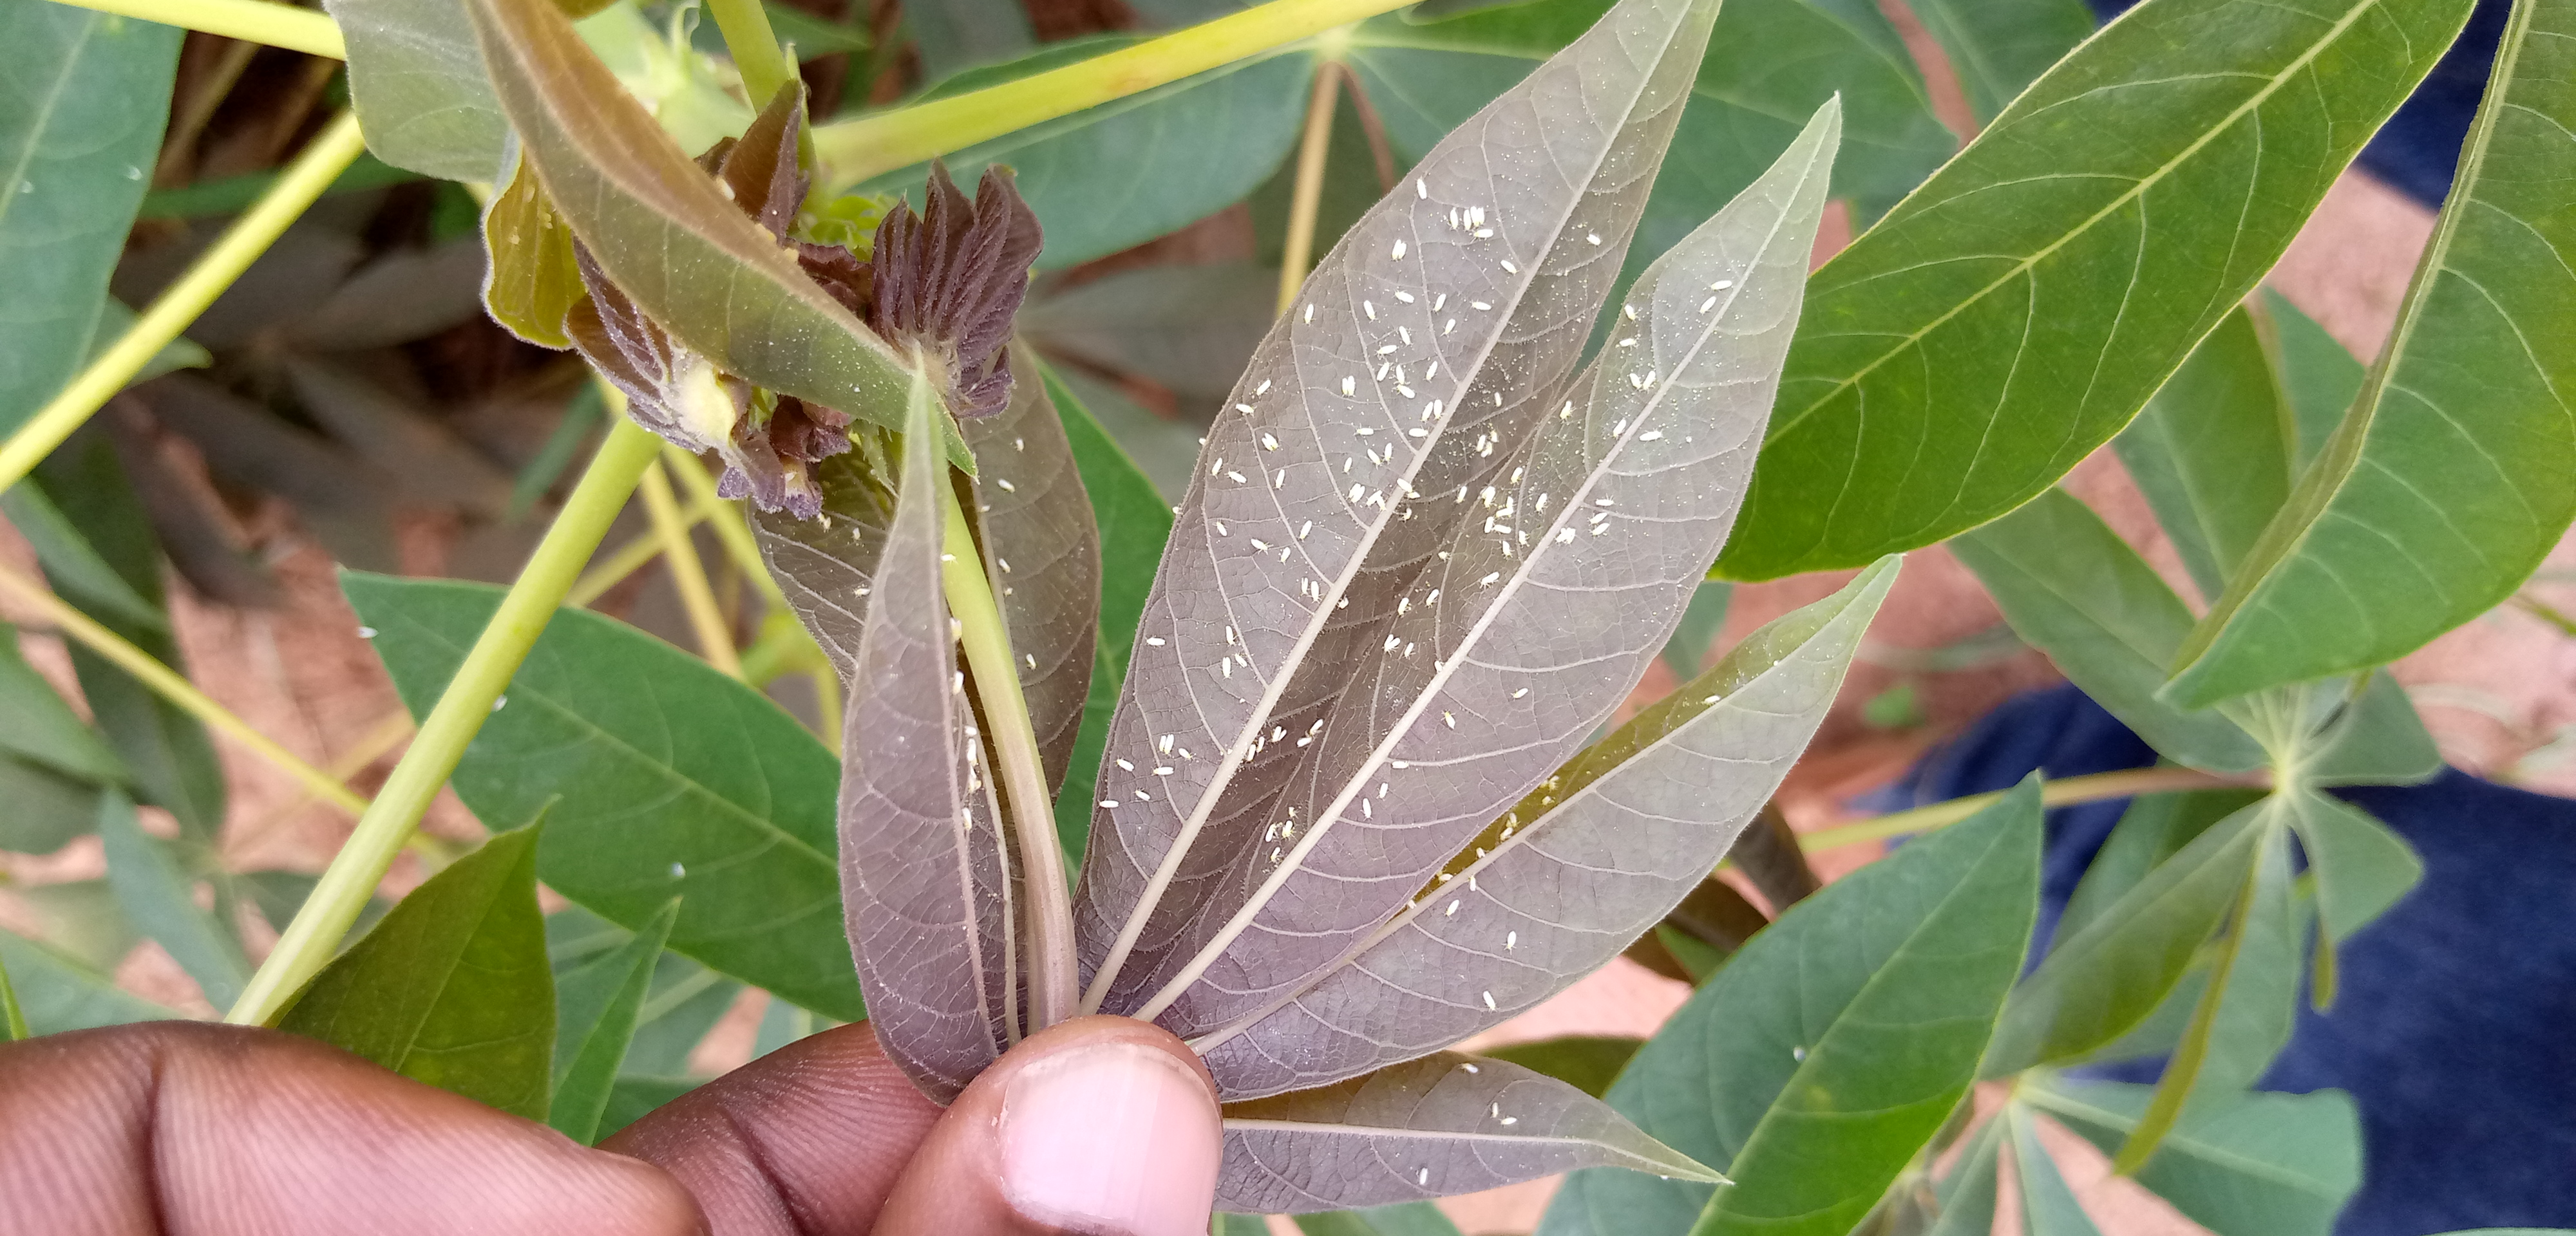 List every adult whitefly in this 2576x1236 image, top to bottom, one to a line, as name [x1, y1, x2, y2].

whitefly [1415, 174, 1430, 201]
whitefly [1470, 203, 1480, 228]
whitefly [1447, 204, 1459, 231]
whitefly [1477, 205, 1487, 227]
whitefly [1462, 207, 1472, 233]
whitefly [1472, 227, 1495, 239]
whitefly [1583, 230, 1603, 248]
whitefly [1390, 238, 1402, 262]
whitefly [1397, 240, 1408, 261]
whitefly [1496, 256, 1519, 277]
whitefly [1706, 277, 1736, 292]
whitefly [1392, 288, 1416, 307]
whitefly [1430, 288, 1450, 316]
whitefly [1698, 294, 1717, 316]
whitefly [1361, 296, 1379, 323]
whitefly [1468, 297, 1493, 313]
whitefly [1303, 301, 1315, 327]
whitefly [1622, 302, 1639, 323]
whitefly [1439, 315, 1458, 337]
whitefly [1396, 323, 1414, 348]
whitefly [1618, 335, 1638, 350]
whitefly [1375, 342, 1399, 357]
whitefly [1374, 359, 1392, 383]
whitefly [1425, 359, 1440, 382]
whitefly [1394, 362, 1406, 384]
whitefly [1642, 368, 1659, 393]
whitefly [1627, 370, 1641, 390]
whitefly [1340, 373, 1348, 397]
whitefly [1348, 373, 1357, 398]
whitefly [1253, 377, 1273, 397]
whitefly [1395, 383, 1417, 401]
whitefly [1492, 388, 1504, 411]
whitefly [1434, 397, 1445, 422]
whitefly [1232, 399, 1256, 417]
whitefly [1564, 399, 1574, 407]
whitefly [1419, 400, 1434, 423]
whitefly [1558, 405, 1571, 420]
whitefly [1611, 416, 1628, 440]
whitefly [1405, 426, 1432, 440]
whitefly [1354, 426, 1375, 437]
whitefly [1638, 428, 1665, 444]
whitefly [1264, 431, 1280, 451]
whitefly [1474, 433, 1488, 453]
whitefly [1260, 435, 1274, 453]
whitefly [1013, 436, 1026, 454]
whitefly [1195, 436, 1209, 447]
whitefly [1486, 438, 1494, 456]
whitefly [1383, 439, 1395, 464]
whitefly [1365, 446, 1384, 468]
whitefly [1480, 449, 1488, 459]
whitefly [1340, 453, 1356, 476]
whitefly [1207, 454, 1225, 479]
whitefly [1508, 464, 1524, 485]
whitefly [1273, 465, 1287, 492]
whitefly [1226, 468, 1248, 485]
whitefly [995, 476, 1018, 496]
whitefly [1395, 476, 1414, 492]
whitefly [1347, 481, 1361, 501]
whitefly [1351, 483, 1367, 505]
whitefly [1452, 484, 1470, 505]
whitefly [1482, 484, 1493, 500]
whitefly [1482, 487, 1496, 510]
whitefly [1366, 489, 1383, 507]
whitefly [1406, 490, 1424, 500]
whitefly [1533, 490, 1549, 514]
whitefly [1504, 494, 1517, 508]
whitefly [1593, 494, 1617, 508]
whitefly [1375, 495, 1388, 512]
whitefly [976, 502, 994, 516]
whitefly [1169, 505, 1183, 516]
whitefly [1399, 505, 1414, 525]
whitefly [1493, 507, 1515, 519]
whitefly [1587, 509, 1611, 526]
whitefly [816, 510, 826, 522]
whitefly [1482, 514, 1495, 536]
whitefly [822, 515, 833, 532]
whitefly [1297, 517, 1314, 542]
whitefly [1215, 518, 1231, 538]
whitefly [1591, 521, 1613, 538]
whitefly [1491, 522, 1512, 535]
whitefly [851, 525, 862, 543]
whitefly [1554, 526, 1571, 545]
whitefly [1567, 527, 1576, 545]
whitefly [1517, 528, 1530, 549]
whitefly [1248, 536, 1269, 554]
whitefly [1499, 538, 1513, 561]
whitefly [1278, 544, 1293, 567]
whitefly [1436, 548, 1451, 563]
whitefly [938, 550, 958, 564]
whitefly [996, 554, 1014, 574]
whitefly [1478, 570, 1502, 588]
whitefly [1298, 574, 1309, 597]
whitefly [1309, 578, 1323, 604]
whitefly [1002, 583, 1014, 599]
whitefly [851, 585, 873, 598]
whitefly [1424, 587, 1442, 609]
whitefly [1336, 595, 1350, 611]
whitefly [1393, 595, 1410, 617]
whitefly [1224, 623, 1238, 647]
whitefly [1144, 632, 1168, 649]
whitefly [1383, 633, 1394, 649]
whitefly [1383, 635, 1401, 654]
whitefly [1403, 639, 1415, 660]
whitefly [1233, 650, 1252, 669]
whitefly [1024, 651, 1039, 673]
whitefly [1220, 653, 1233, 680]
whitefly [1432, 659, 1444, 674]
whitefly [949, 666, 967, 697]
whitefly [1509, 685, 1532, 702]
whitefly [1700, 691, 1721, 707]
whitefly [1442, 709, 1458, 732]
whitefly [1307, 715, 1326, 735]
whitefly [962, 722, 979, 737]
whitefly [1270, 723, 1283, 743]
whitefly [1278, 729, 1289, 744]
whitefly [1164, 731, 1176, 756]
whitefly [1157, 733, 1167, 753]
whitefly [1255, 733, 1265, 754]
whitefly [1294, 734, 1313, 749]
whitefly [965, 736, 980, 763]
whitefly [1245, 742, 1257, 764]
whitefly [1177, 745, 1196, 763]
whitefly [1114, 756, 1137, 776]
whitefly [1390, 757, 1411, 773]
whitefly [1150, 764, 1175, 778]
whitefly [1549, 774, 1560, 781]
whitefly [968, 775, 974, 795]
whitefly [974, 778, 983, 791]
whitefly [1536, 778, 1549, 789]
whitefly [1376, 779, 1390, 800]
whitefly [1548, 780, 1557, 794]
whitefly [1133, 788, 1153, 805]
whitefly [1539, 794, 1553, 808]
whitefly [1095, 796, 1121, 812]
whitefly [1360, 796, 1375, 821]
whitefly [1287, 803, 1300, 818]
whitefly [959, 805, 975, 832]
whitefly [1508, 810, 1518, 828]
whitefly [1284, 819, 1295, 839]
whitefly [1264, 821, 1277, 843]
whitefly [1498, 825, 1514, 843]
whitefly [1269, 844, 1282, 865]
whitefly [1473, 845, 1488, 861]
whitefly [1436, 870, 1455, 884]
whitefly [1467, 873, 1479, 894]
whitefly [1403, 896, 1419, 911]
whitefly [1443, 897, 1461, 919]
whitefly [1503, 928, 1519, 953]
whitefly [1481, 986, 1499, 1013]
whitefly [1457, 1060, 1480, 1076]
whitefly [1489, 1098, 1501, 1120]
whitefly [1496, 1116, 1519, 1128]
whitefly [1417, 1164, 1430, 1189]